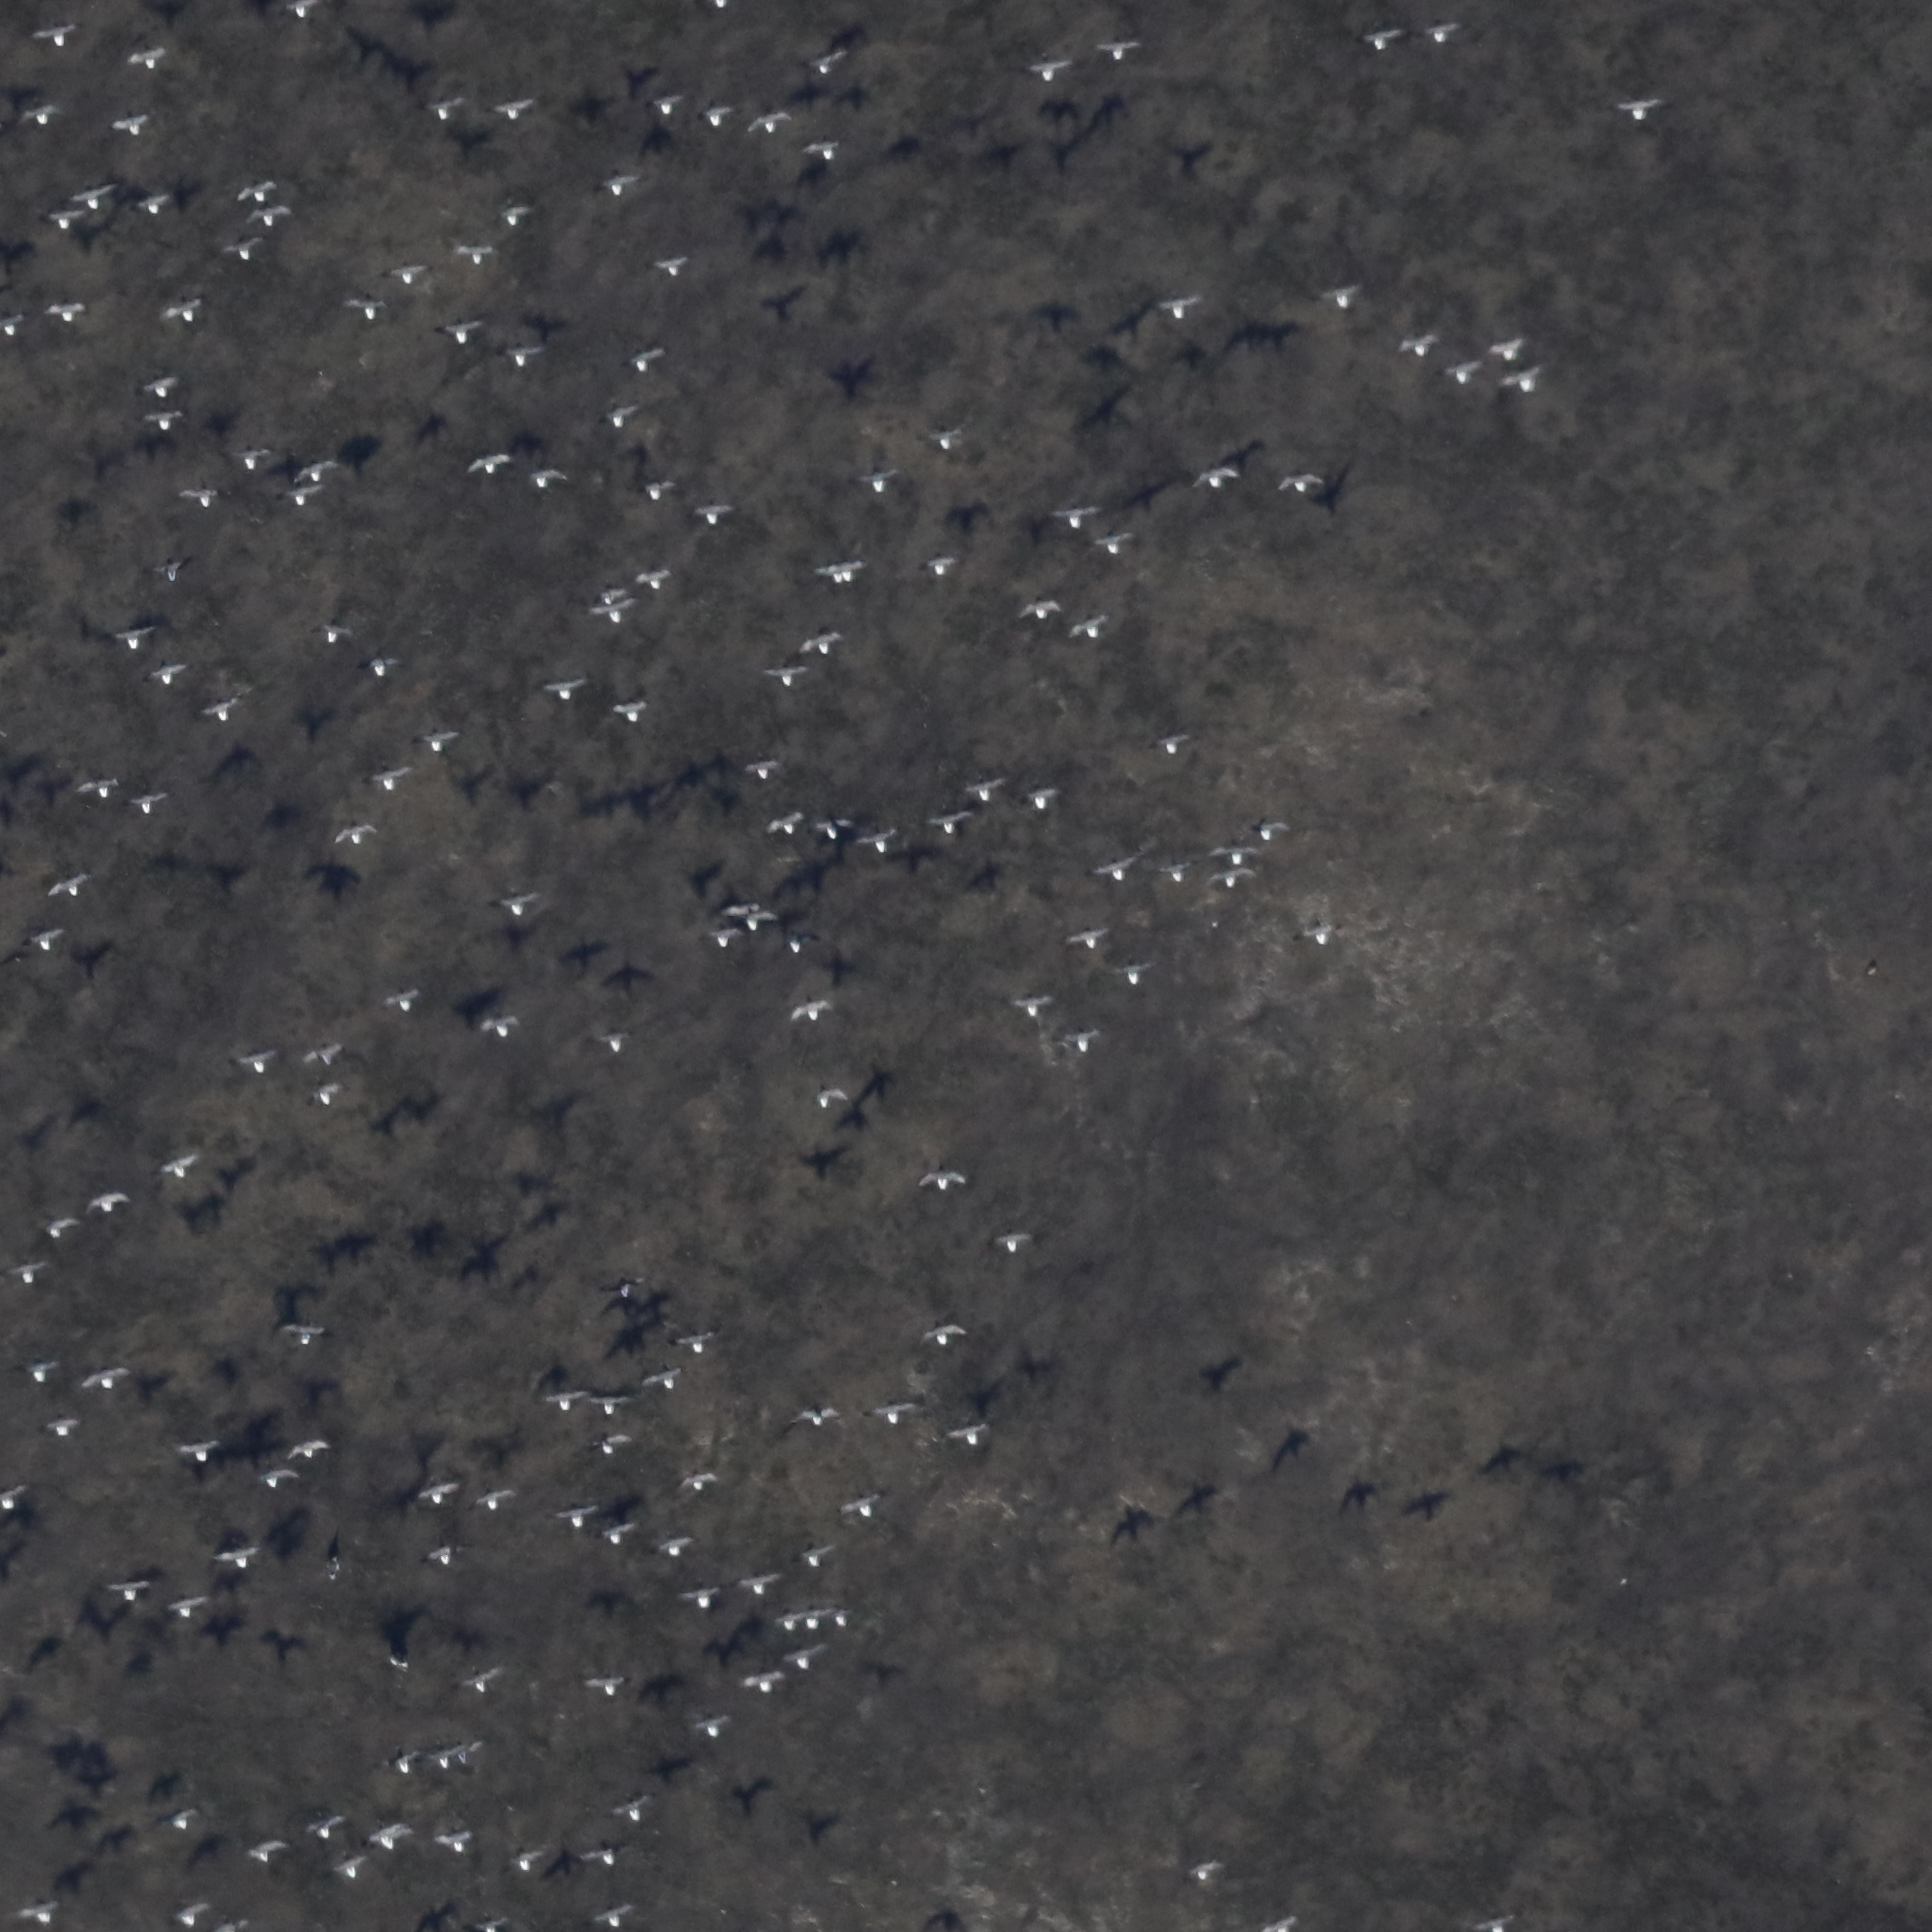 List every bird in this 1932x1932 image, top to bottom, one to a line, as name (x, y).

brant (309, 12)
brant (1441, 33)
brant (60, 39)
brant (1378, 44)
brant (1118, 48)
brant (140, 64)
brant (840, 66)
brant (1043, 70)
brant (668, 102)
brant (519, 109)
brant (1637, 109)
brant (448, 110)
brant (43, 114)
brant (727, 117)
brant (781, 118)
brant (137, 121)
brant (827, 140)
brant (629, 190)
brant (99, 192)
brant (260, 192)
brant (151, 205)
brant (514, 215)
brant (270, 216)
brant (70, 218)
brant (246, 250)
brant (478, 251)
brant (676, 262)
brant (412, 278)
brant (1342, 297)
brant (71, 302)
brant (372, 305)
brant (1180, 307)
brant (189, 311)
brant (9, 325)
brant (457, 326)
brant (1421, 342)
brant (1507, 345)
brant (521, 351)
brant (641, 369)
brant (1461, 369)
brant (157, 379)
brant (1524, 380)
brant (618, 420)
brant (166, 423)
brant (944, 437)
brant (255, 454)
brant (486, 466)
brant (323, 471)
brant (1216, 473)
brant (543, 474)
brant (874, 480)
brant (1298, 484)
brant (655, 486)
brant (202, 496)
brant (306, 497)
brant (1069, 517)
brant (710, 523)
brant (1104, 542)
brant (938, 568)
brant (171, 570)
brant (855, 570)
brant (828, 571)
brant (658, 577)
brant (613, 598)
brant (1043, 616)
brant (613, 618)
brant (1082, 627)
brant (145, 638)
brant (338, 639)
brant (829, 643)
brant (382, 669)
brant (781, 669)
brant (574, 682)
brant (172, 683)
brant (642, 698)
brant (222, 713)
brant (1166, 742)
brant (441, 747)
brant (766, 757)
brant (395, 773)
brant (111, 792)
brant (985, 792)
brant (1036, 796)
brant (152, 800)
brant (1271, 822)
brant (785, 823)
brant (949, 825)
brant (353, 826)
brant (836, 828)
brant (883, 843)
brant (1239, 847)
brant (1120, 867)
brant (1176, 869)
brant (1233, 874)
brant (70, 885)
brant (517, 901)
brant (745, 910)
brant (770, 920)
brant (1319, 931)
brant (47, 936)
brant (1093, 936)
brant (724, 937)
brant (796, 941)
brant (1131, 970)
brant (412, 996)
brant (1036, 1004)
brant (809, 1005)
brant (505, 1022)
brant (1083, 1040)
brant (611, 1041)
brant (333, 1053)
brant (247, 1064)
brant (833, 1092)
brant (325, 1099)
brant (173, 1171)
brant (947, 1177)
brant (104, 1209)
brant (68, 1224)
brant (1014, 1243)
brant (37, 1267)
brant (626, 1290)
brant (941, 1331)
brant (304, 1338)
brant (698, 1341)
brant (43, 1367)
brant (668, 1375)
brant (112, 1376)
brant (571, 1398)
brant (601, 1401)
brant (883, 1409)
brant (812, 1417)
brant (69, 1424)
brant (971, 1432)
brant (609, 1433)
brant (313, 1446)
brant (203, 1455)
brant (271, 1476)
brant (695, 1484)
brant (434, 1491)
brant (9, 1497)
brant (865, 1505)
brant (489, 1508)
brant (580, 1510)
brant (615, 1536)
brant (673, 1547)
brant (250, 1548)
brant (439, 1555)
brant (811, 1558)
brant (337, 1569)
brant (755, 1583)
brant (133, 1585)
brant (705, 1599)
brant (197, 1603)
brant (850, 1619)
brant (815, 1620)
brant (795, 1621)
brant (819, 1654)
brant (397, 1659)
brant (608, 1674)
brant (480, 1682)
brant (764, 1683)
brant (717, 1726)
brant (445, 1755)
brant (477, 1755)
brant (408, 1761)
brant (630, 1810)
brant (181, 1819)
brant (328, 1829)
brant (392, 1830)
brant (388, 1838)
brant (459, 1838)
brant (269, 1850)
brant (598, 1853)
brant (533, 1861)
brant (350, 1871)
brant (1206, 1875)
brant (193, 1910)
brant (29, 1914)
brant (618, 1915)
brant (488, 1922)
brant (229, 1926)
brant (1288, 1927)
brant (1492, 1930)